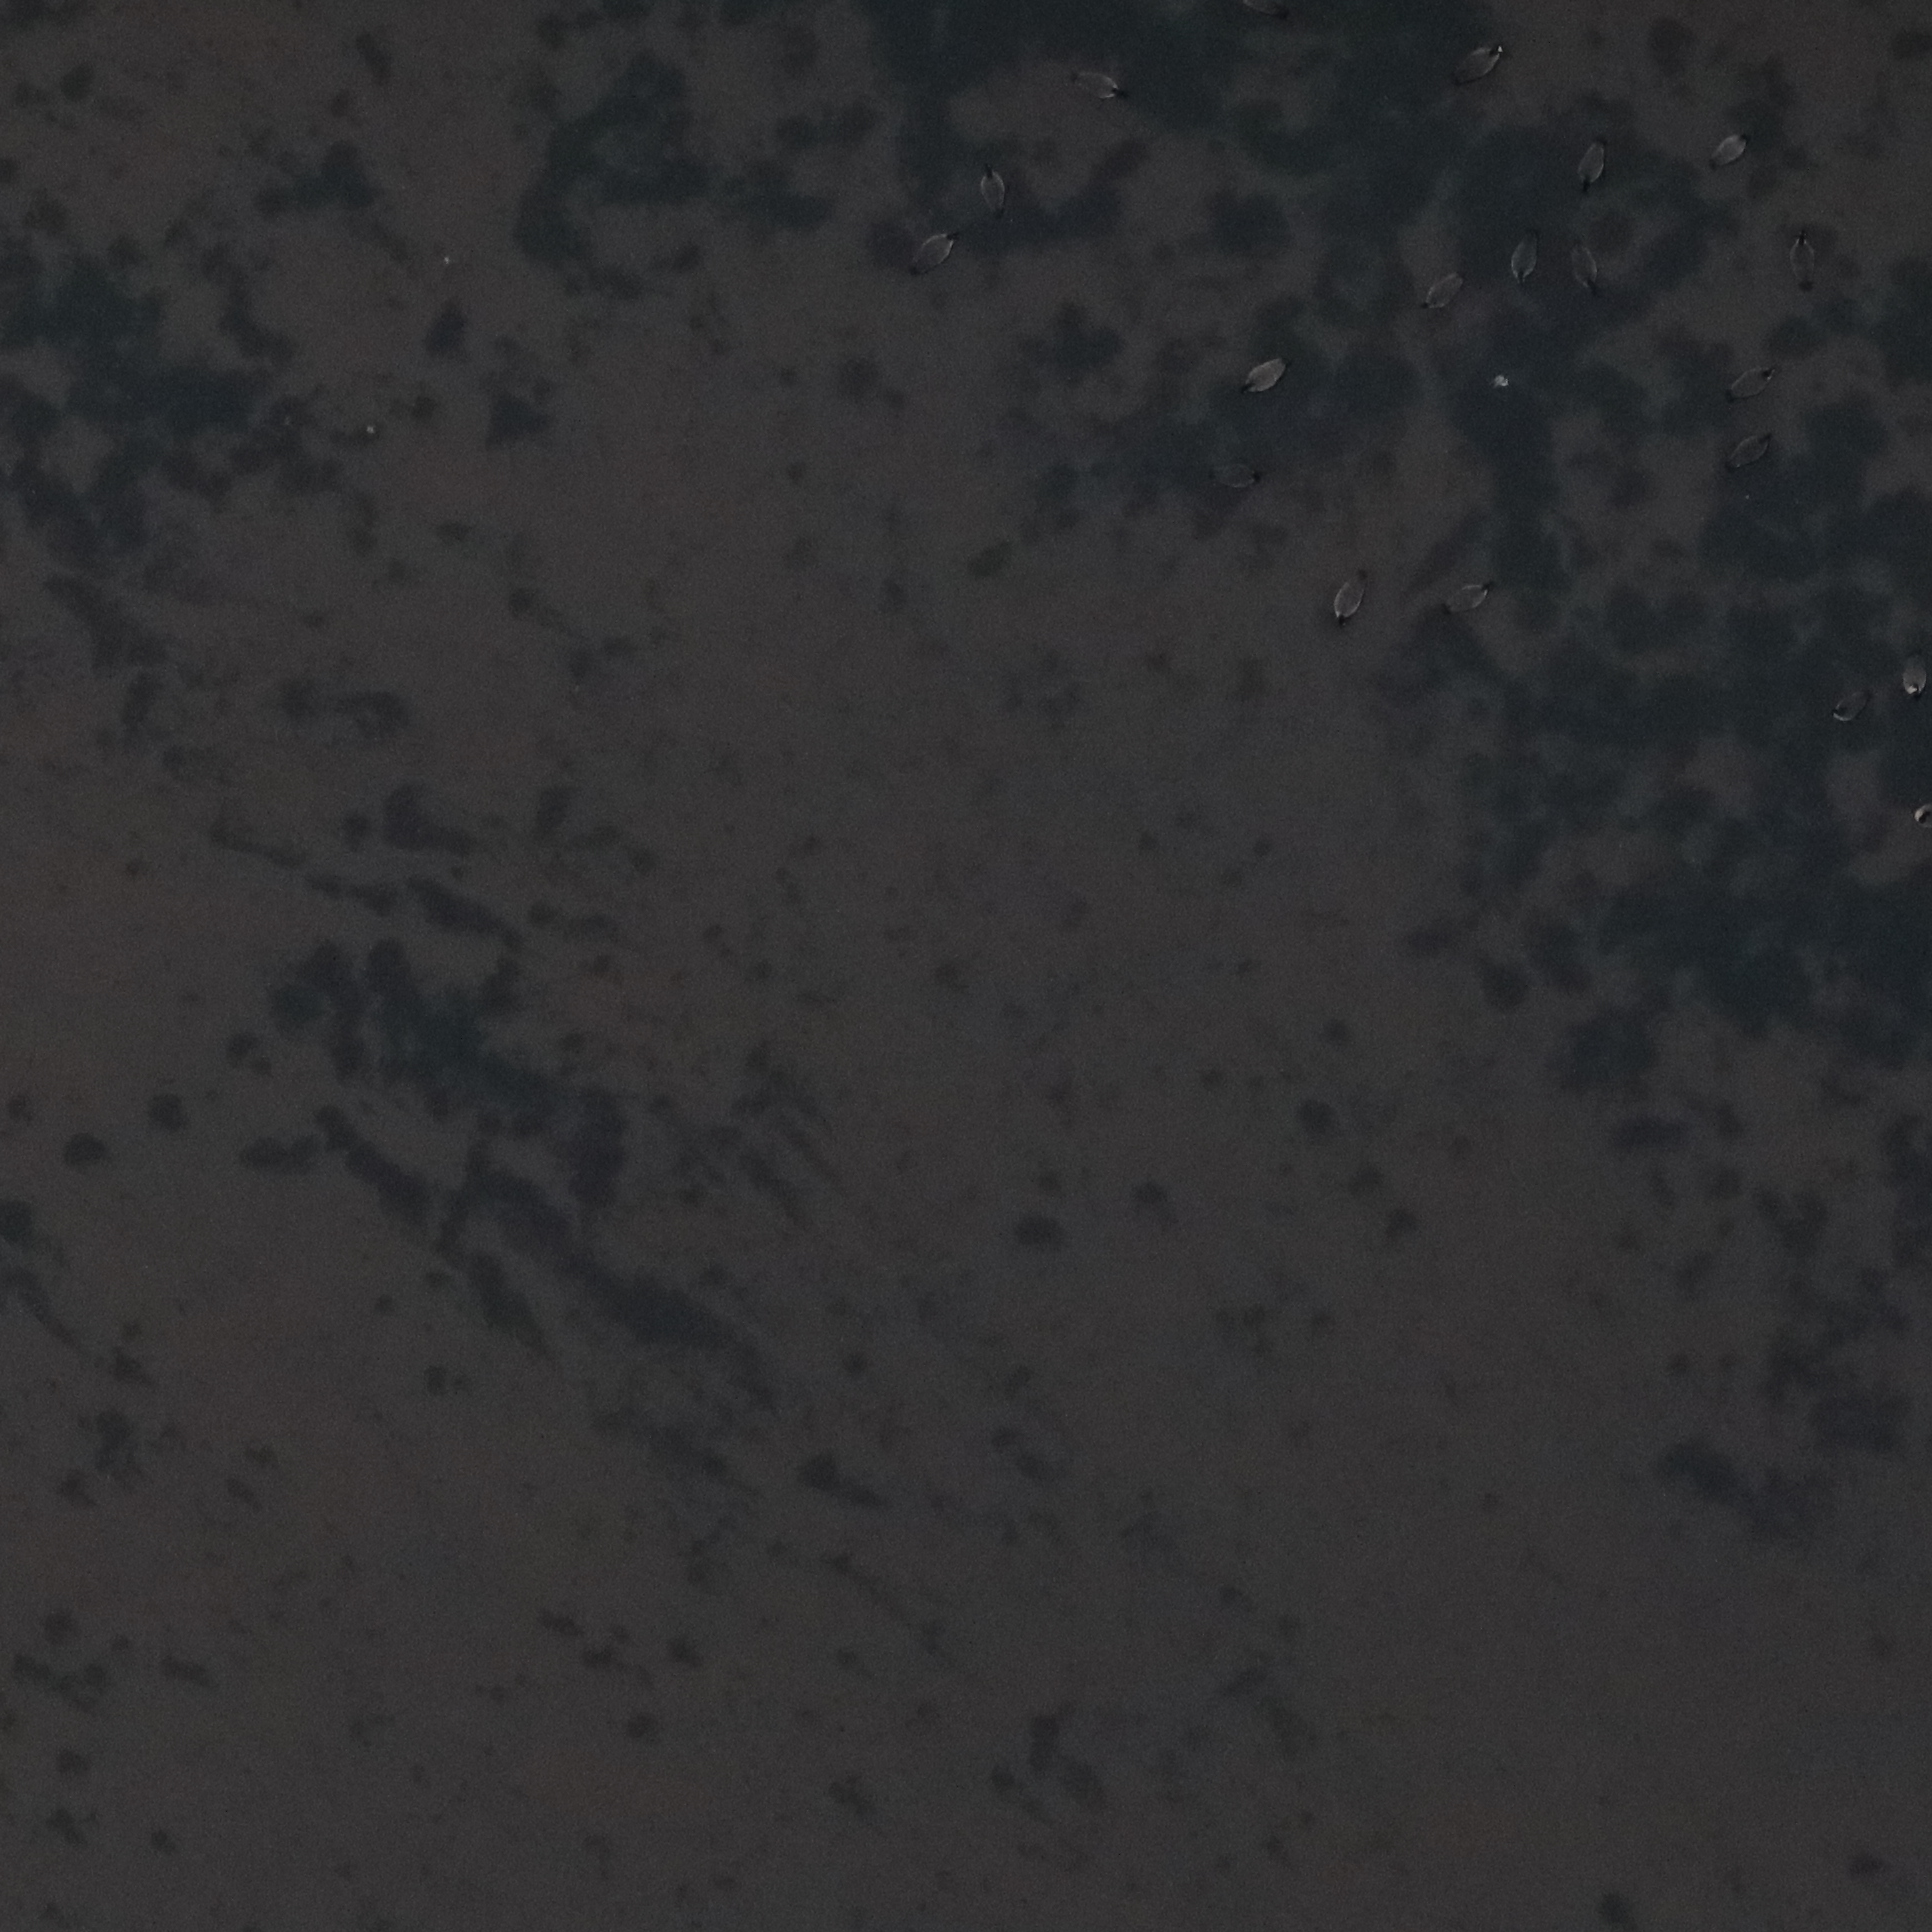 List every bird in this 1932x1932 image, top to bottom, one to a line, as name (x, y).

Canada goose (1482, 62)
Canada goose (1098, 88)
Canada goose (1730, 149)
Canada goose (1593, 164)
Canada goose (994, 190)
Canada goose (940, 254)
Canada goose (1527, 258)
Canada goose (1805, 261)
Canada goose (1588, 266)
Canada goose (1443, 290)
Canada goose (1264, 377)
Canada goose (1749, 384)
Canada goose (1748, 449)
Canada goose (1241, 477)
Canada goose (1465, 599)
Canada goose (1348, 601)
Canada goose (1914, 675)
Canada goose (1847, 707)
Canada goose (1931, 815)